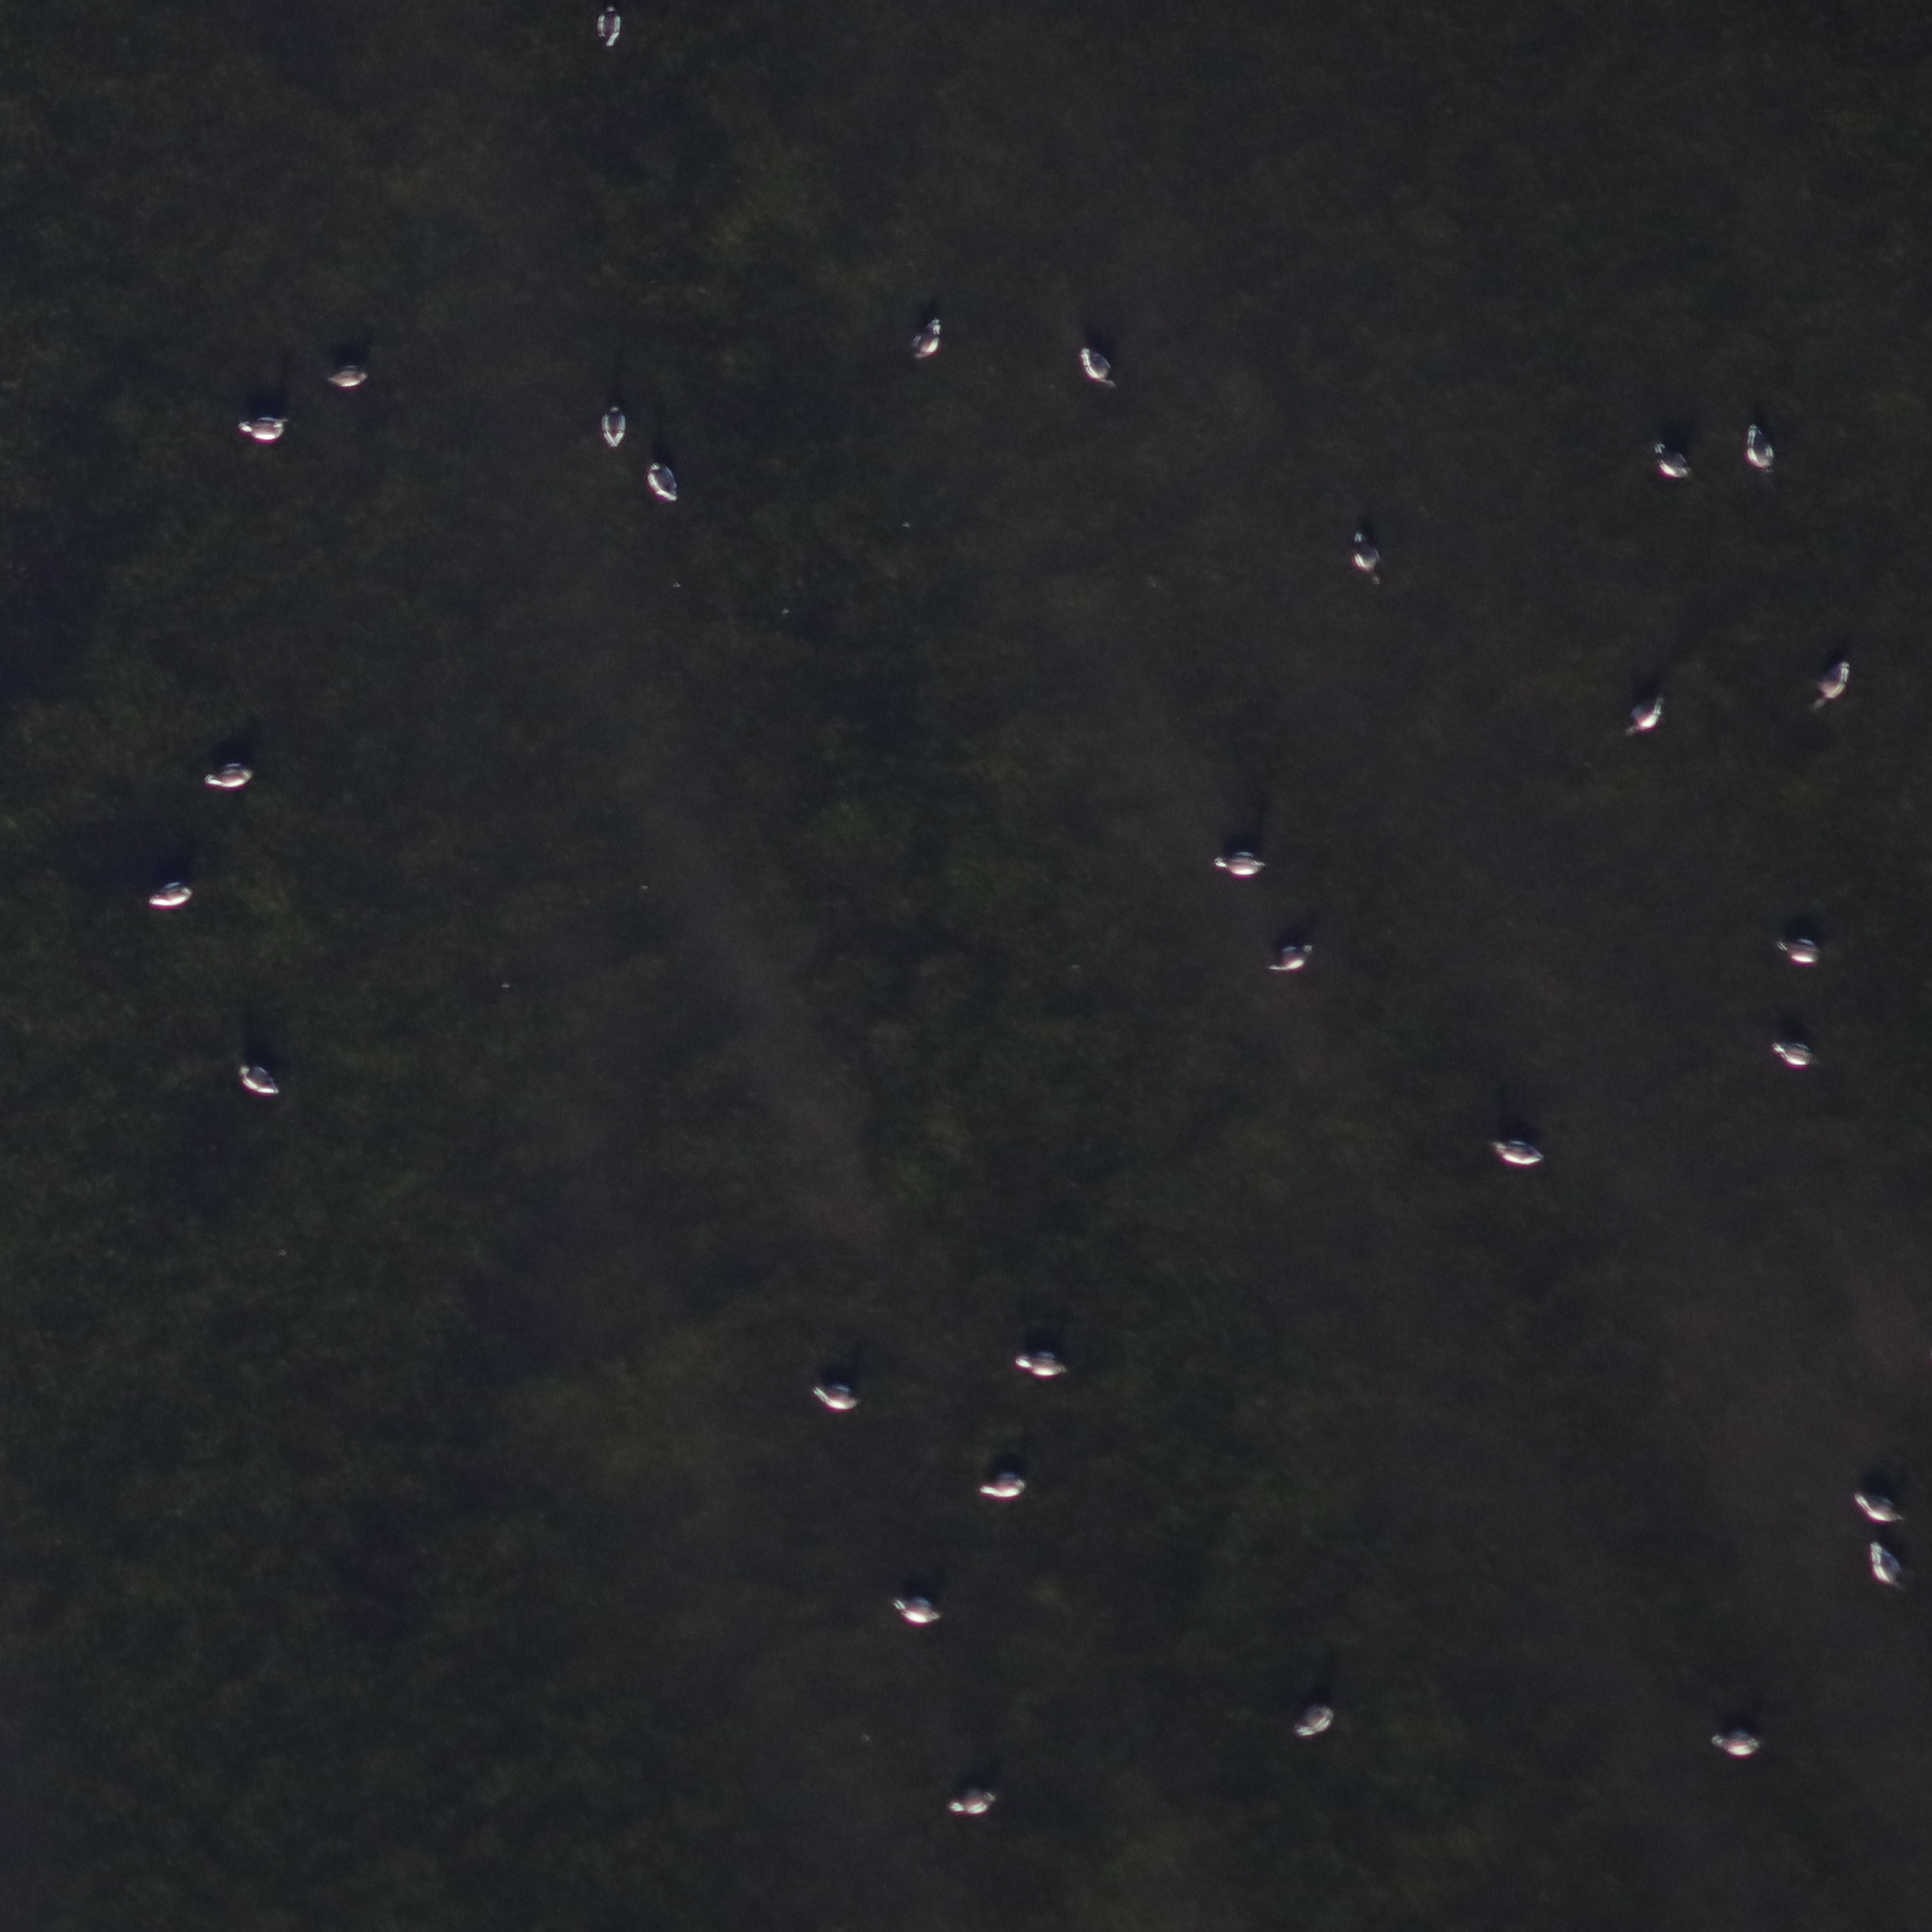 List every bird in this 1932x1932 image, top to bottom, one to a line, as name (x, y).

brant (607, 24)
brant (925, 338)
brant (1097, 365)
brant (347, 373)
brant (613, 423)
brant (264, 426)
brant (1760, 450)
brant (1673, 459)
brant (663, 479)
brant (1367, 554)
brant (1841, 691)
brant (1645, 713)
brant (228, 773)
brant (1240, 862)
brant (169, 894)
brant (1803, 950)
brant (1290, 956)
brant (1795, 1052)
brant (259, 1078)
brant (1518, 1150)
brant (1044, 1364)
brant (839, 1395)
brant (1005, 1485)
brant (1879, 1511)
brant (1888, 1563)
brant (918, 1608)
brant (1314, 1720)
brant (1736, 1740)
brant (975, 1798)